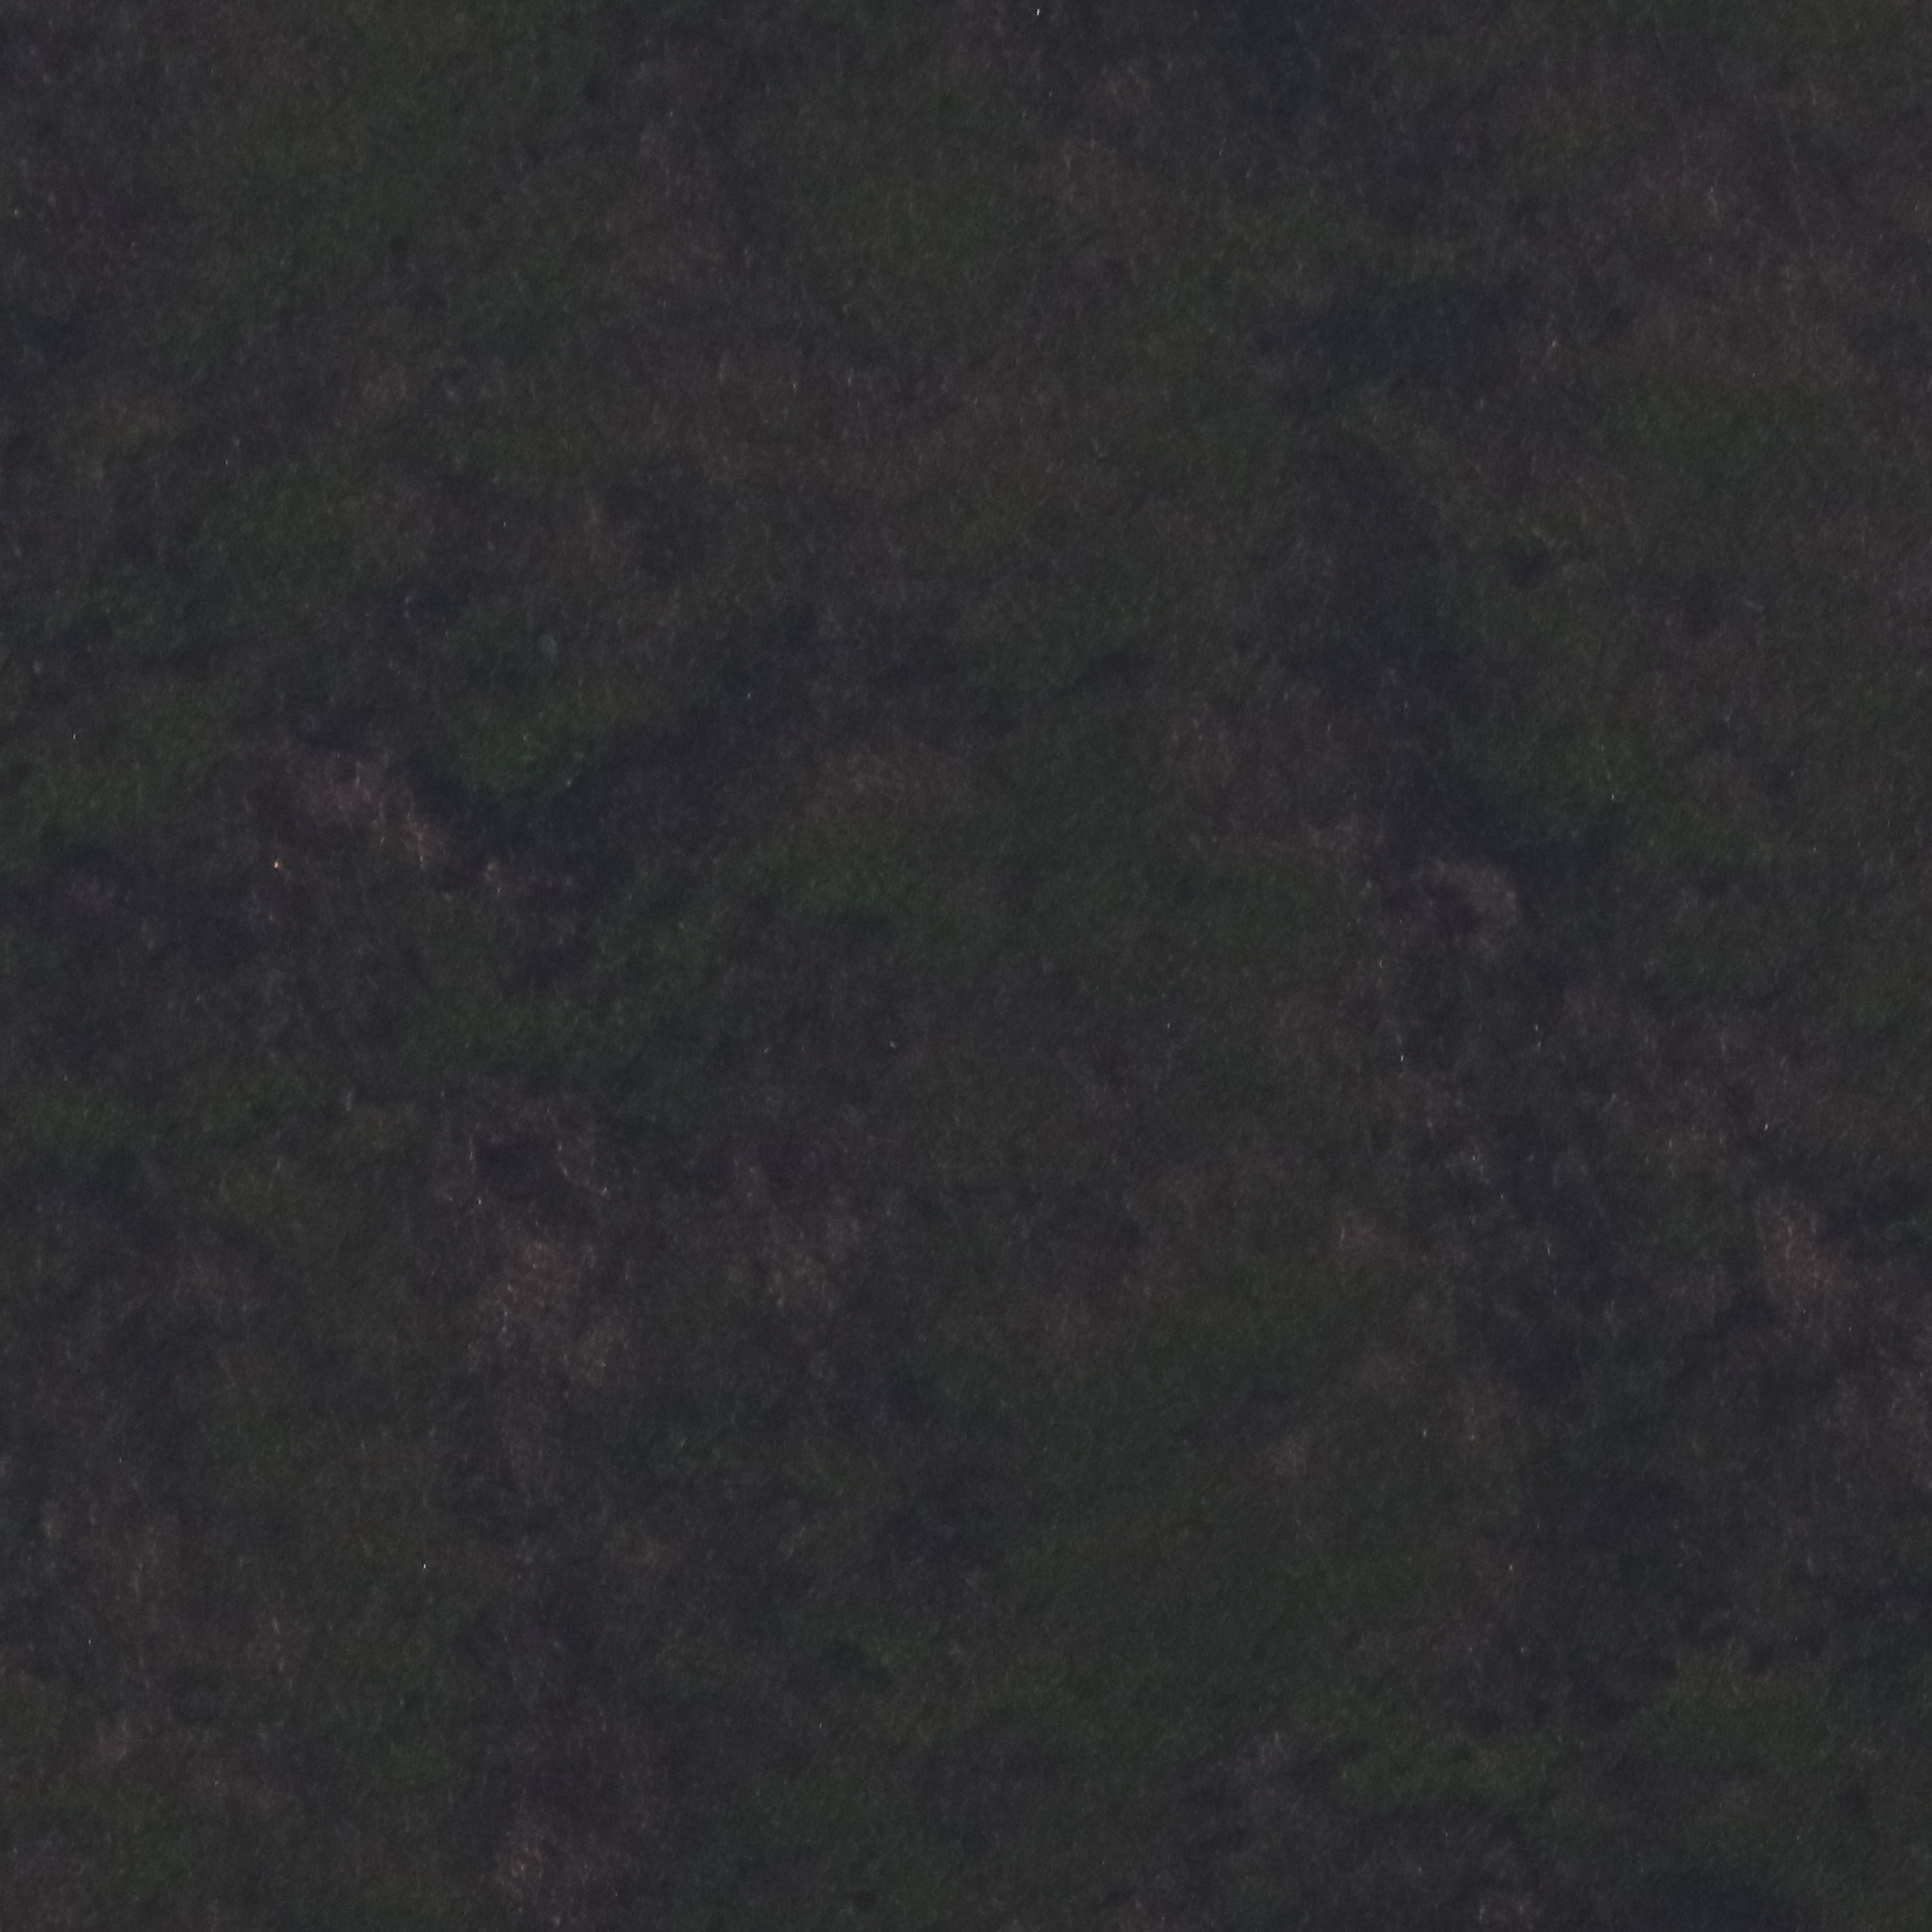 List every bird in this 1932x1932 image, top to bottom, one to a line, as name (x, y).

None